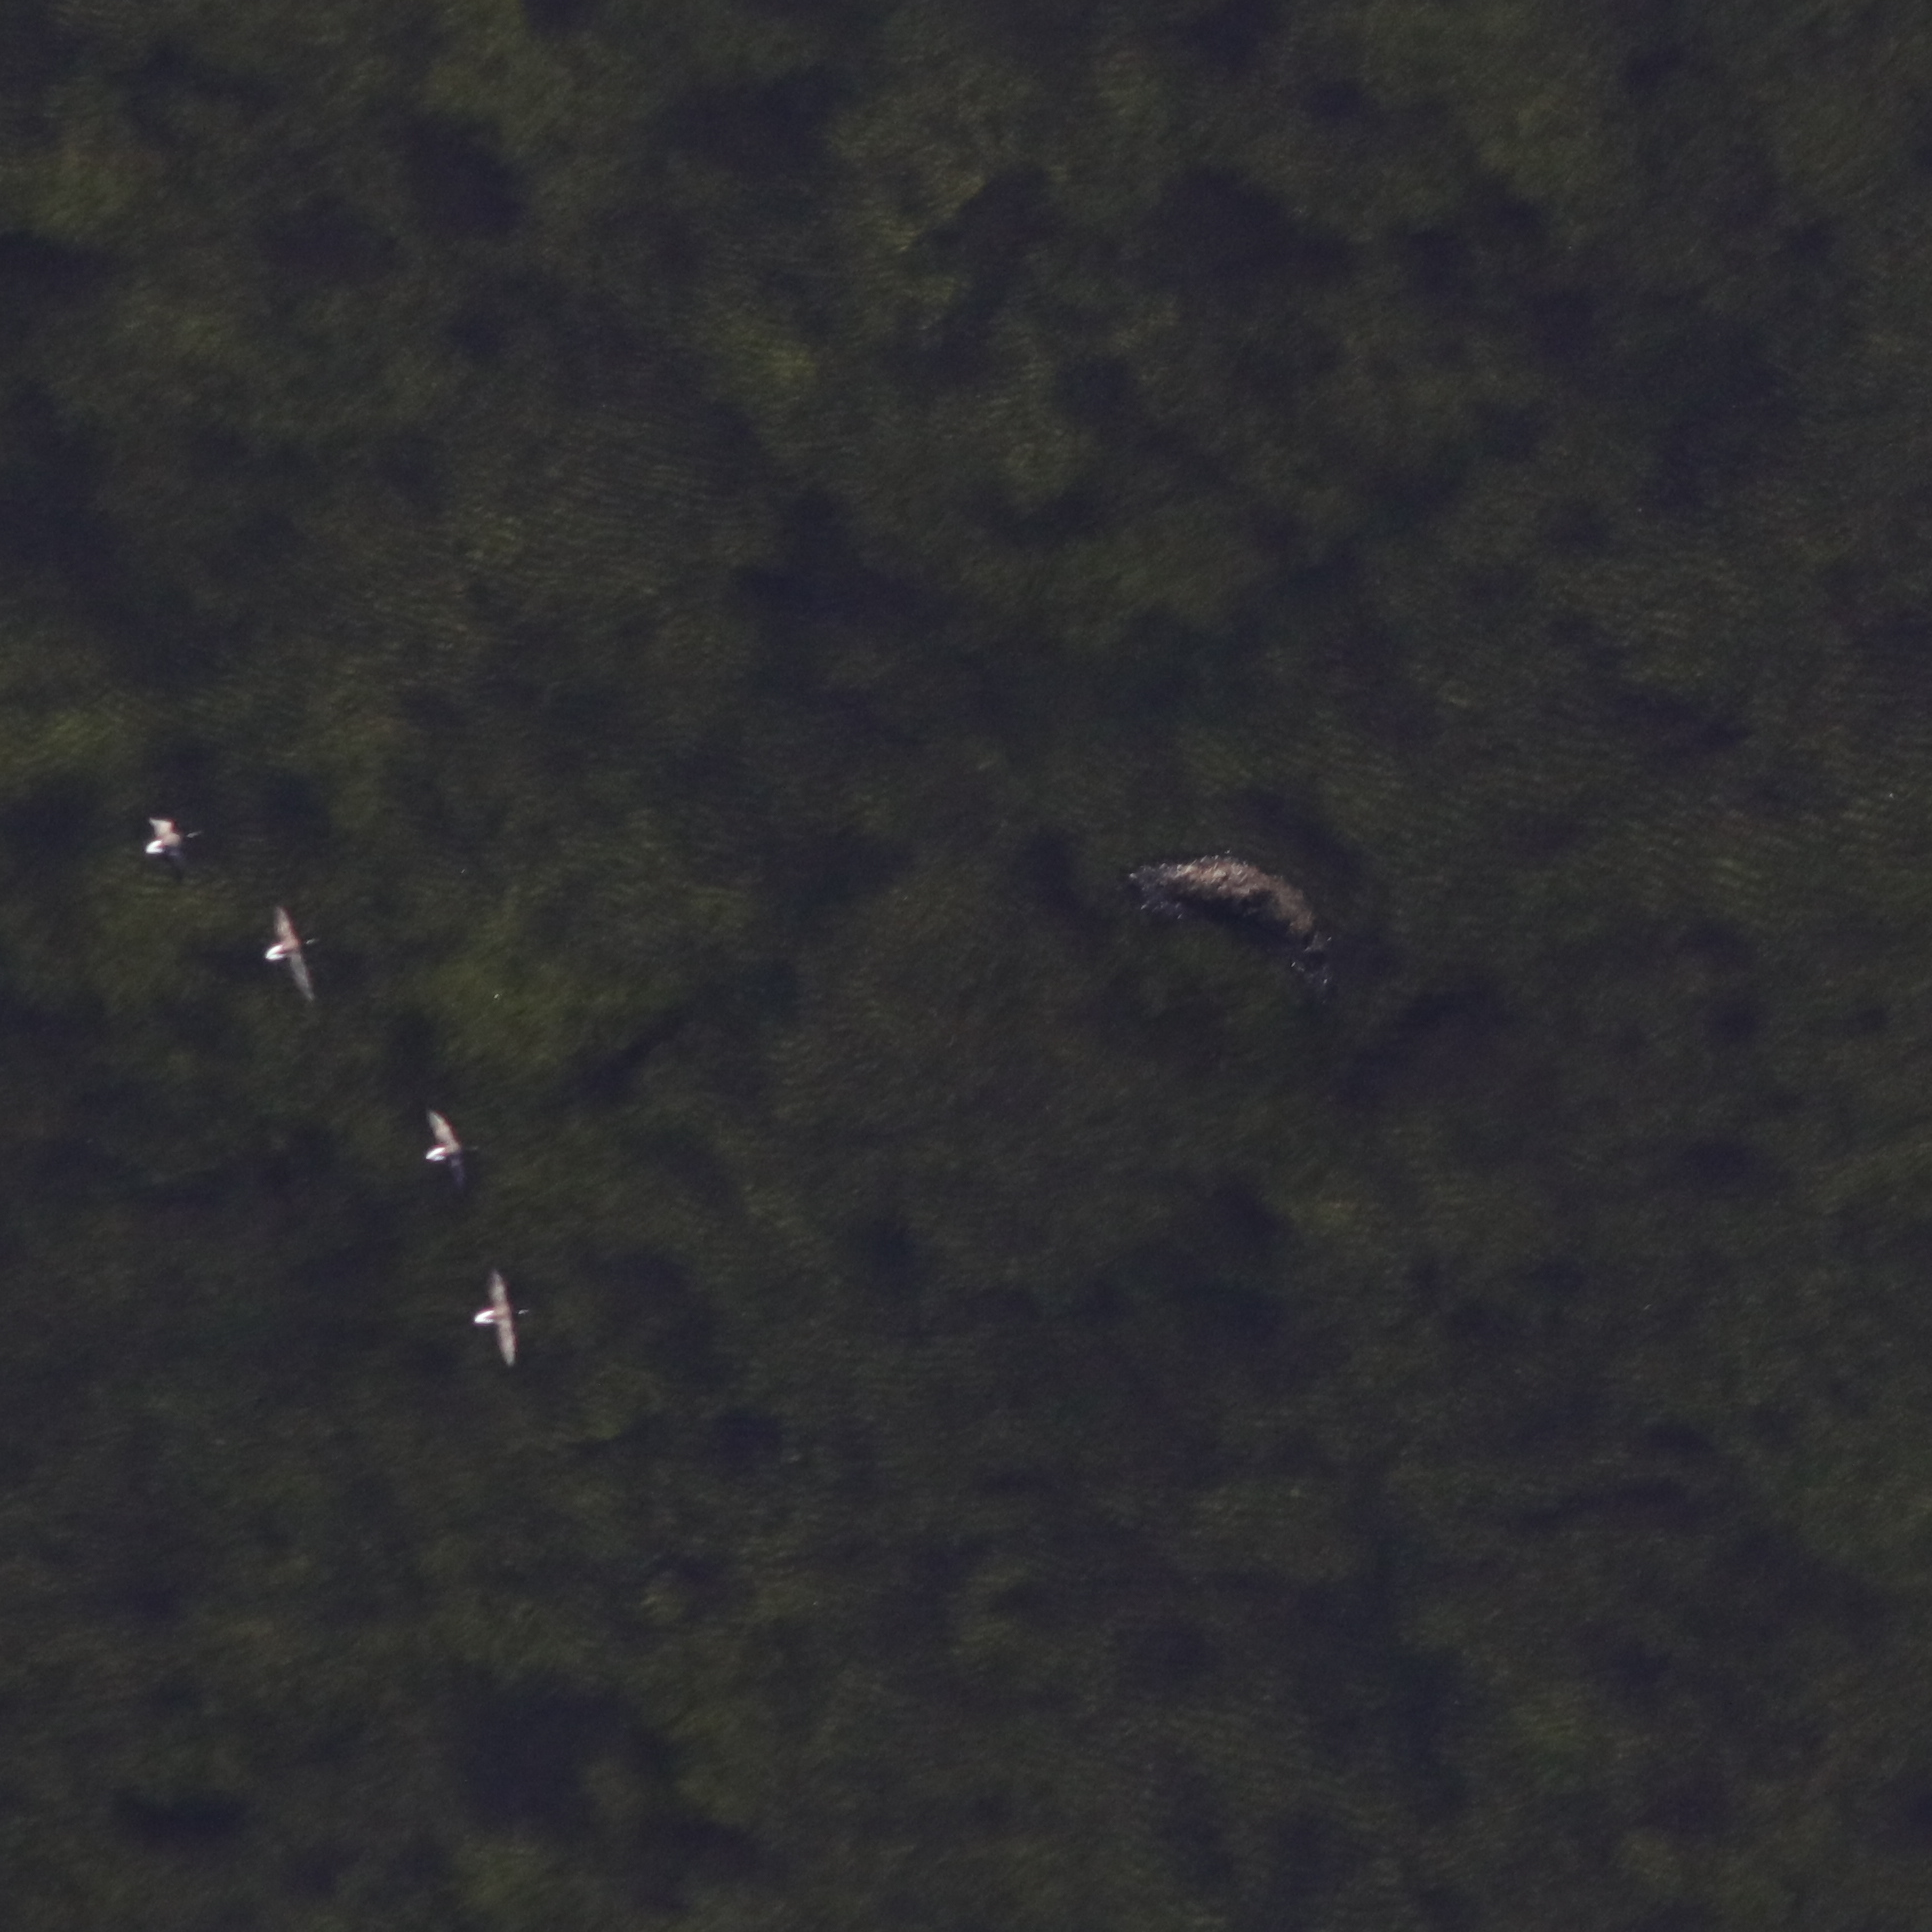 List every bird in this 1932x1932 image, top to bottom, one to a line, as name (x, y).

brant (171, 838)
brant (288, 942)
brant (436, 1148)
brant (492, 1312)